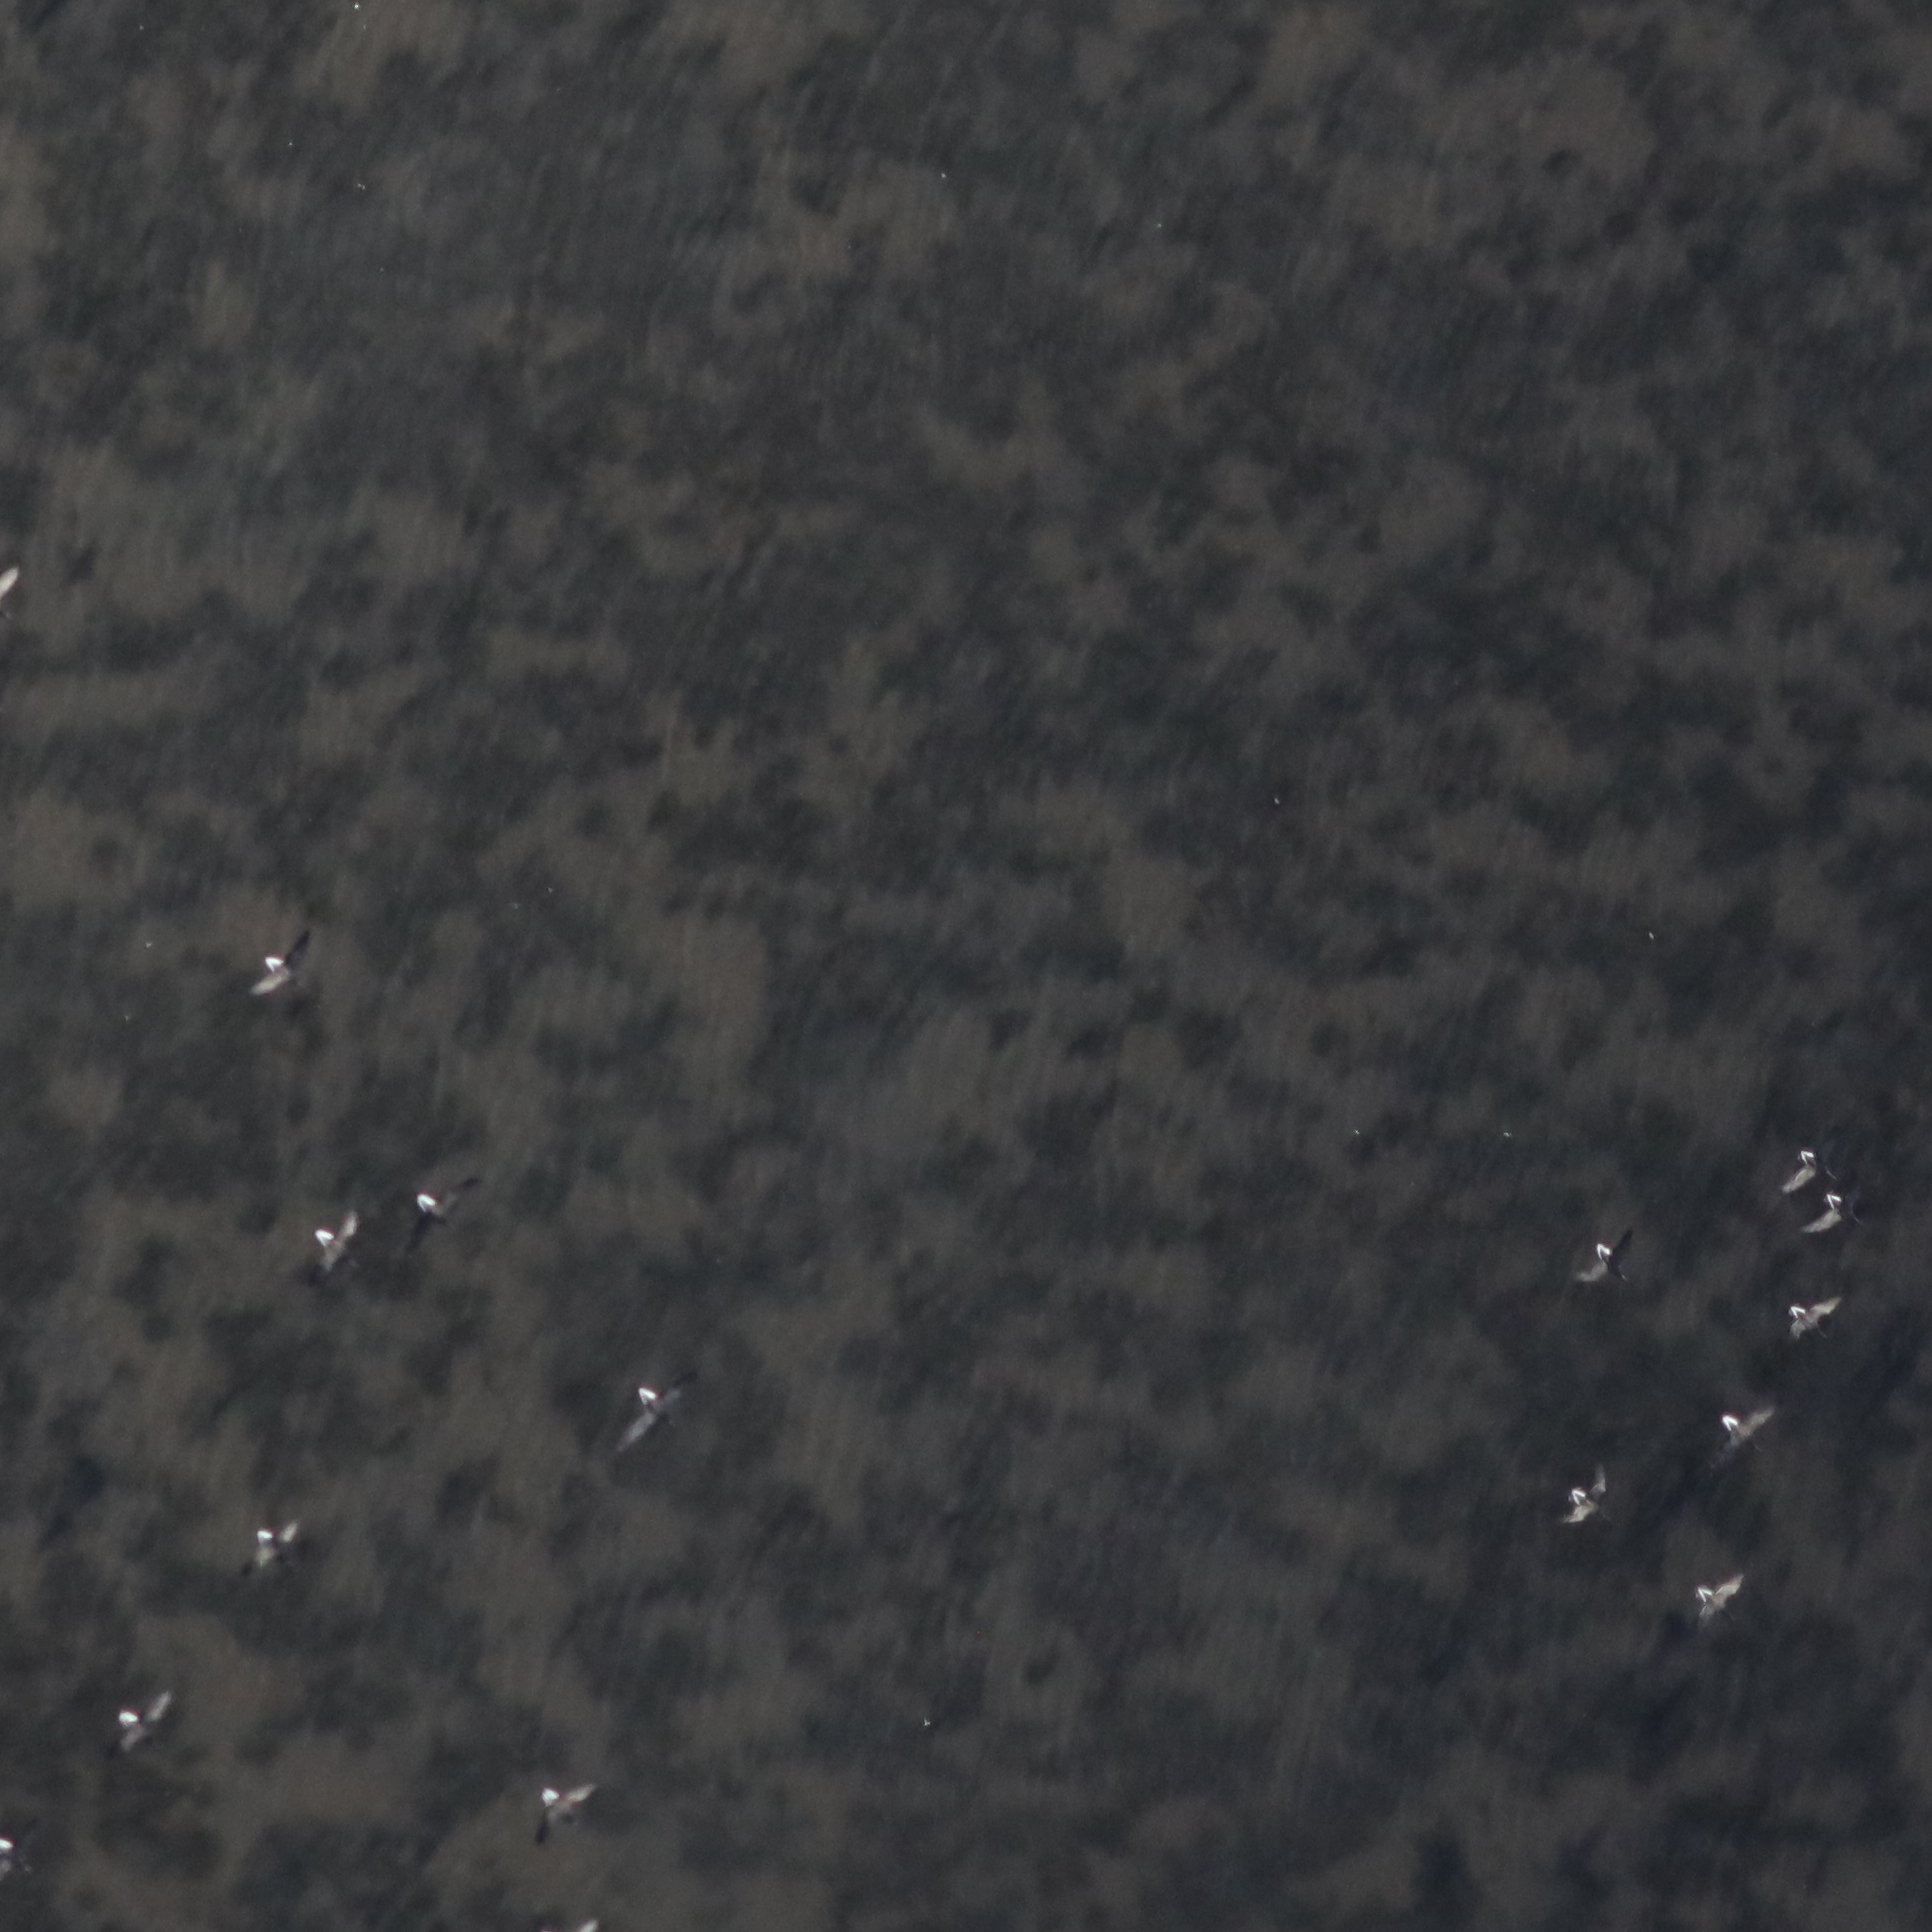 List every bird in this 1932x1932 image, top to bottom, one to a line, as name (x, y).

brant (286, 974)
brant (1812, 1161)
brant (433, 1206)
brant (1845, 1211)
brant (339, 1243)
brant (1602, 1261)
brant (1815, 1308)
brant (649, 1408)
brant (1736, 1418)
brant (1596, 1509)
brant (289, 1535)
brant (1712, 1598)
brant (131, 1727)
brant (564, 1810)
brant (7, 1850)